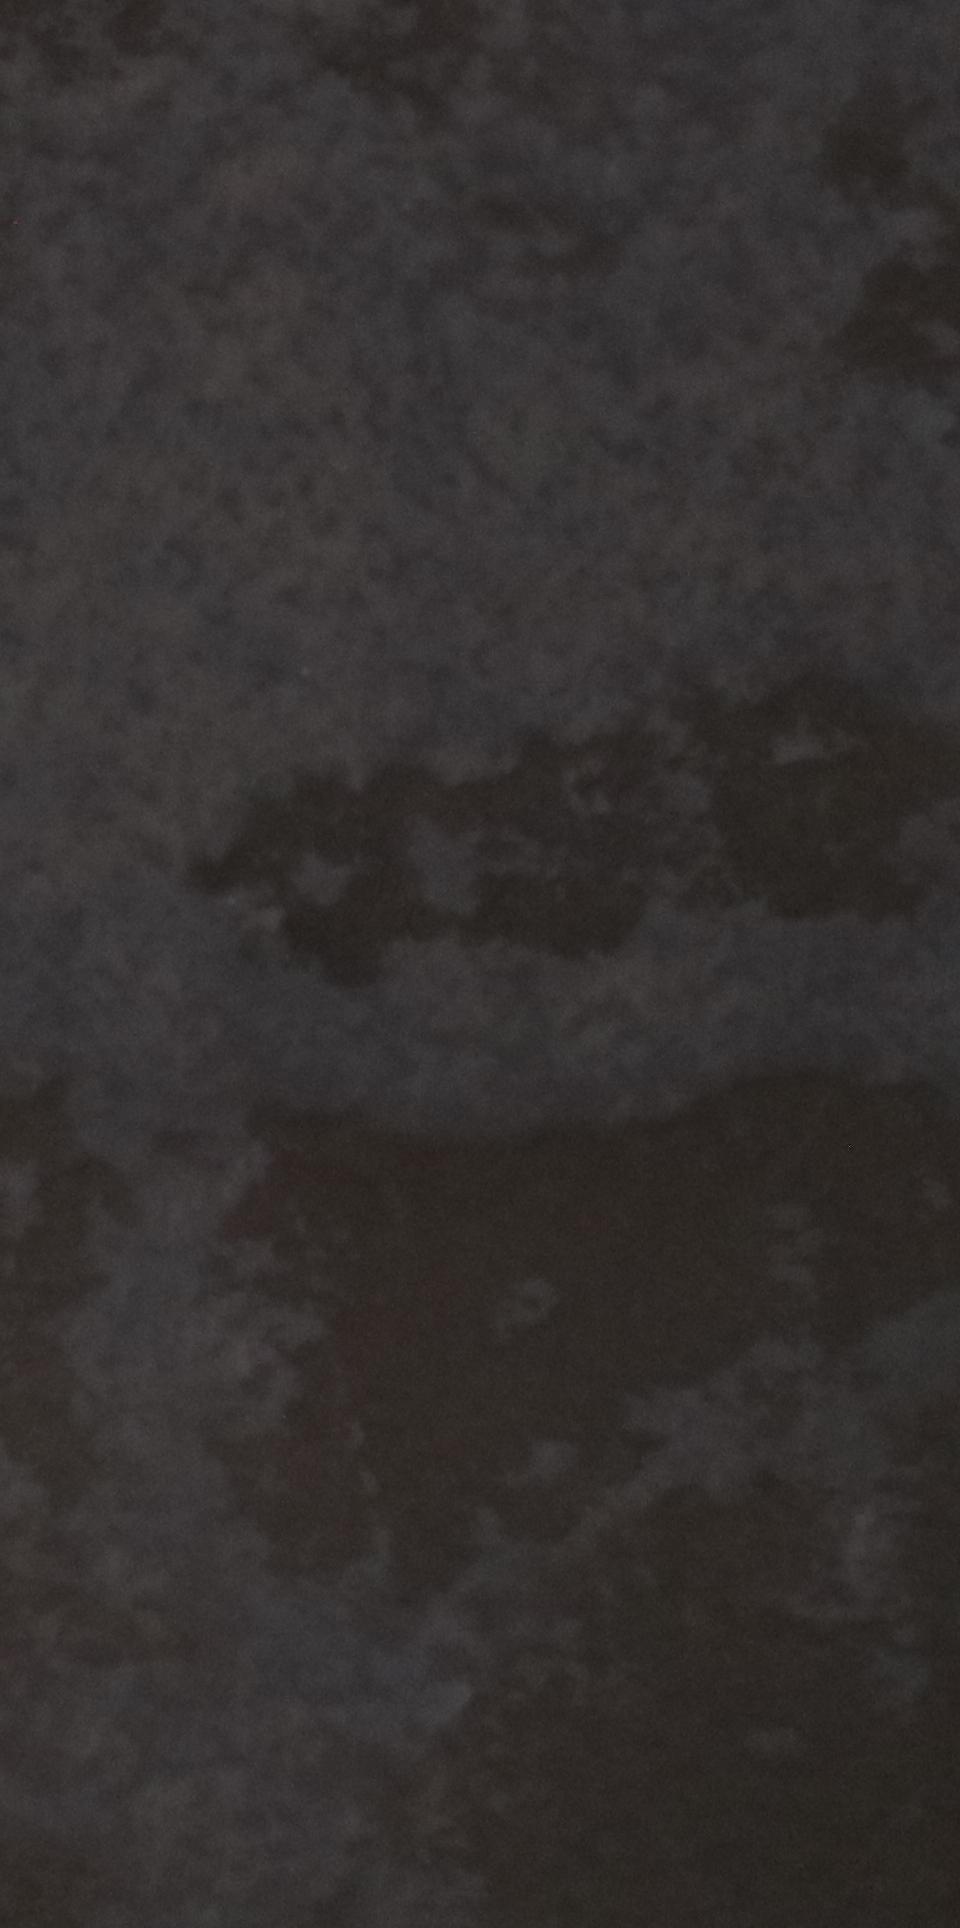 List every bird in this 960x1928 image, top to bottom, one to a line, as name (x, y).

None